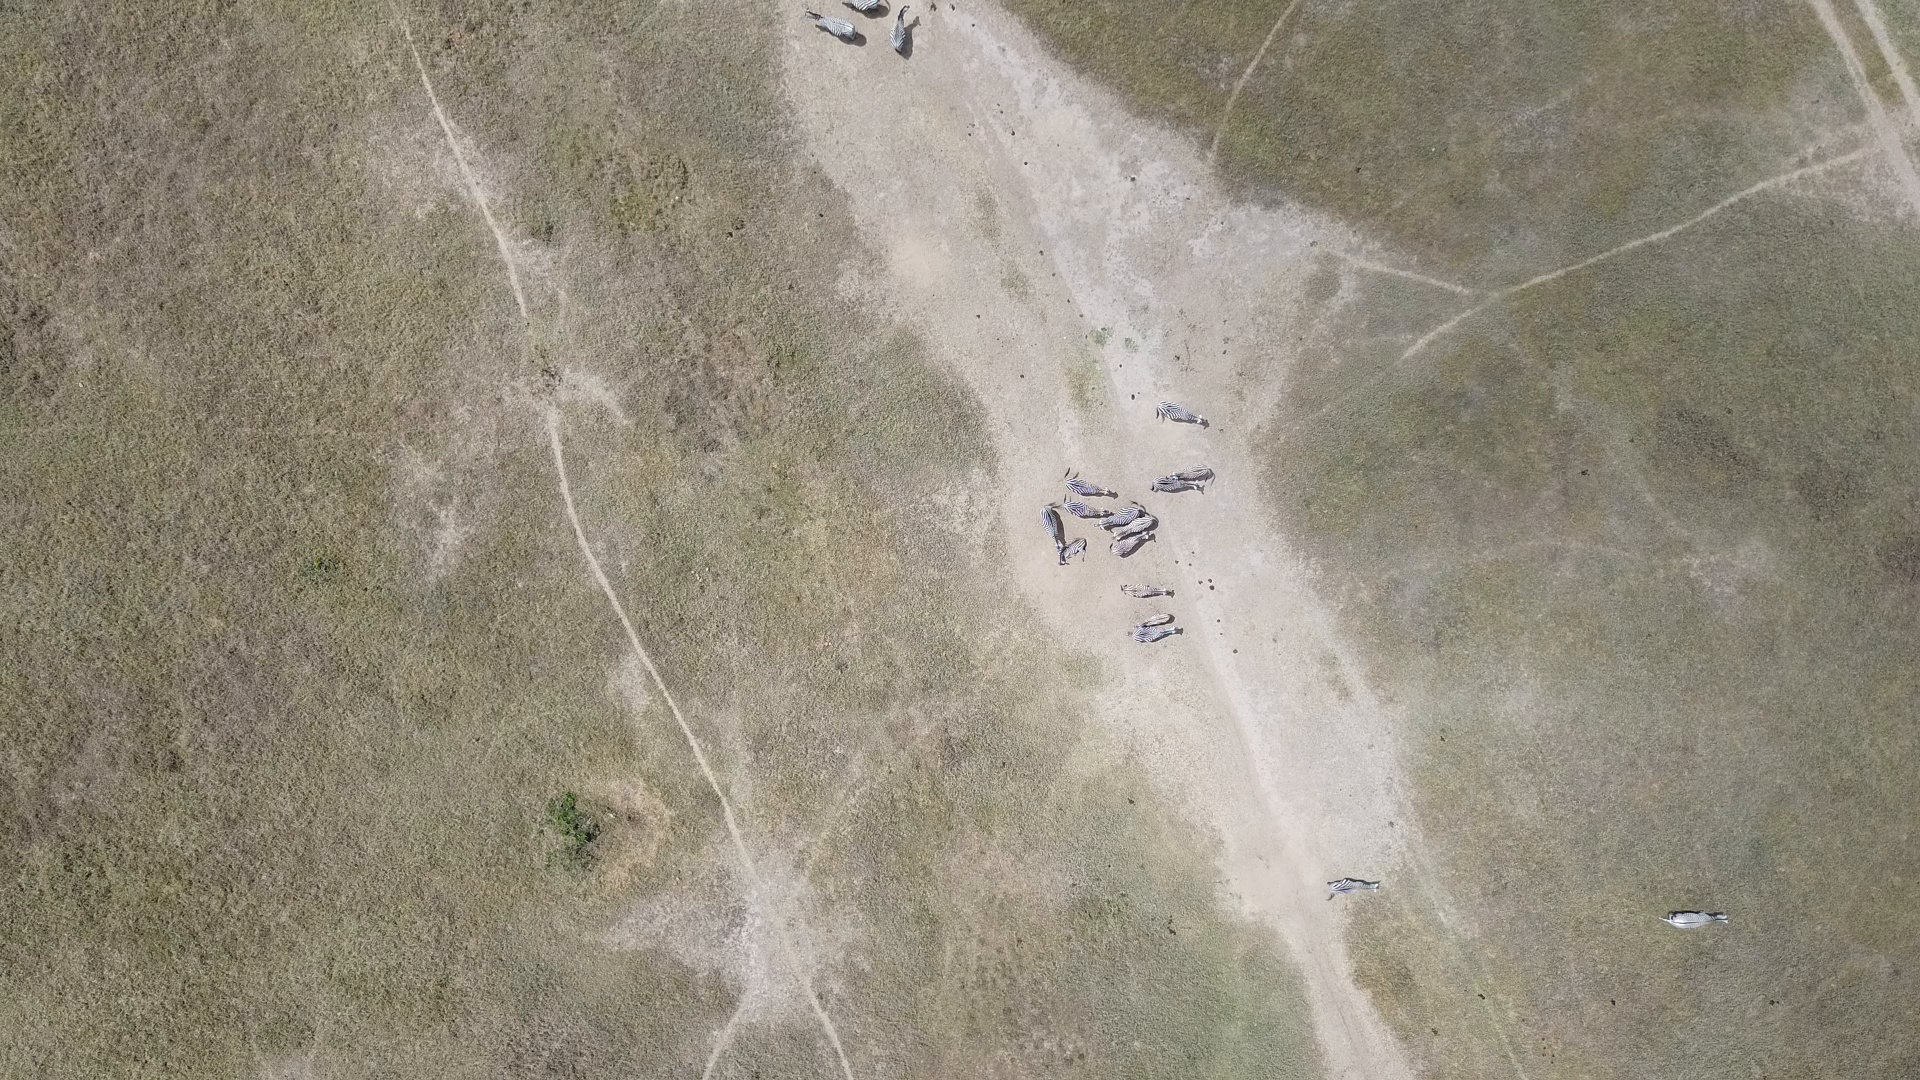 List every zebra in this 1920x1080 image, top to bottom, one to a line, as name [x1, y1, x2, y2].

zebra [844, 0, 884, 12]
zebra [891, 10, 912, 51]
zebra [807, 13, 858, 39]
zebra [1159, 404, 1201, 424]
zebra [1167, 466, 1214, 478]
zebra [1151, 477, 1202, 491]
zebra [1069, 481, 1109, 494]
zebra [1042, 502, 1061, 553]
zebra [1059, 502, 1113, 518]
zebra [1093, 508, 1139, 530]
zebra [1118, 520, 1151, 540]
zebra [1116, 531, 1149, 556]
zebra [1060, 540, 1086, 565]
zebra [1124, 583, 1170, 598]
zebra [1137, 616, 1168, 634]
zebra [1145, 626, 1179, 641]
zebra [1331, 879, 1379, 895]
zebra [1666, 913, 1725, 928]